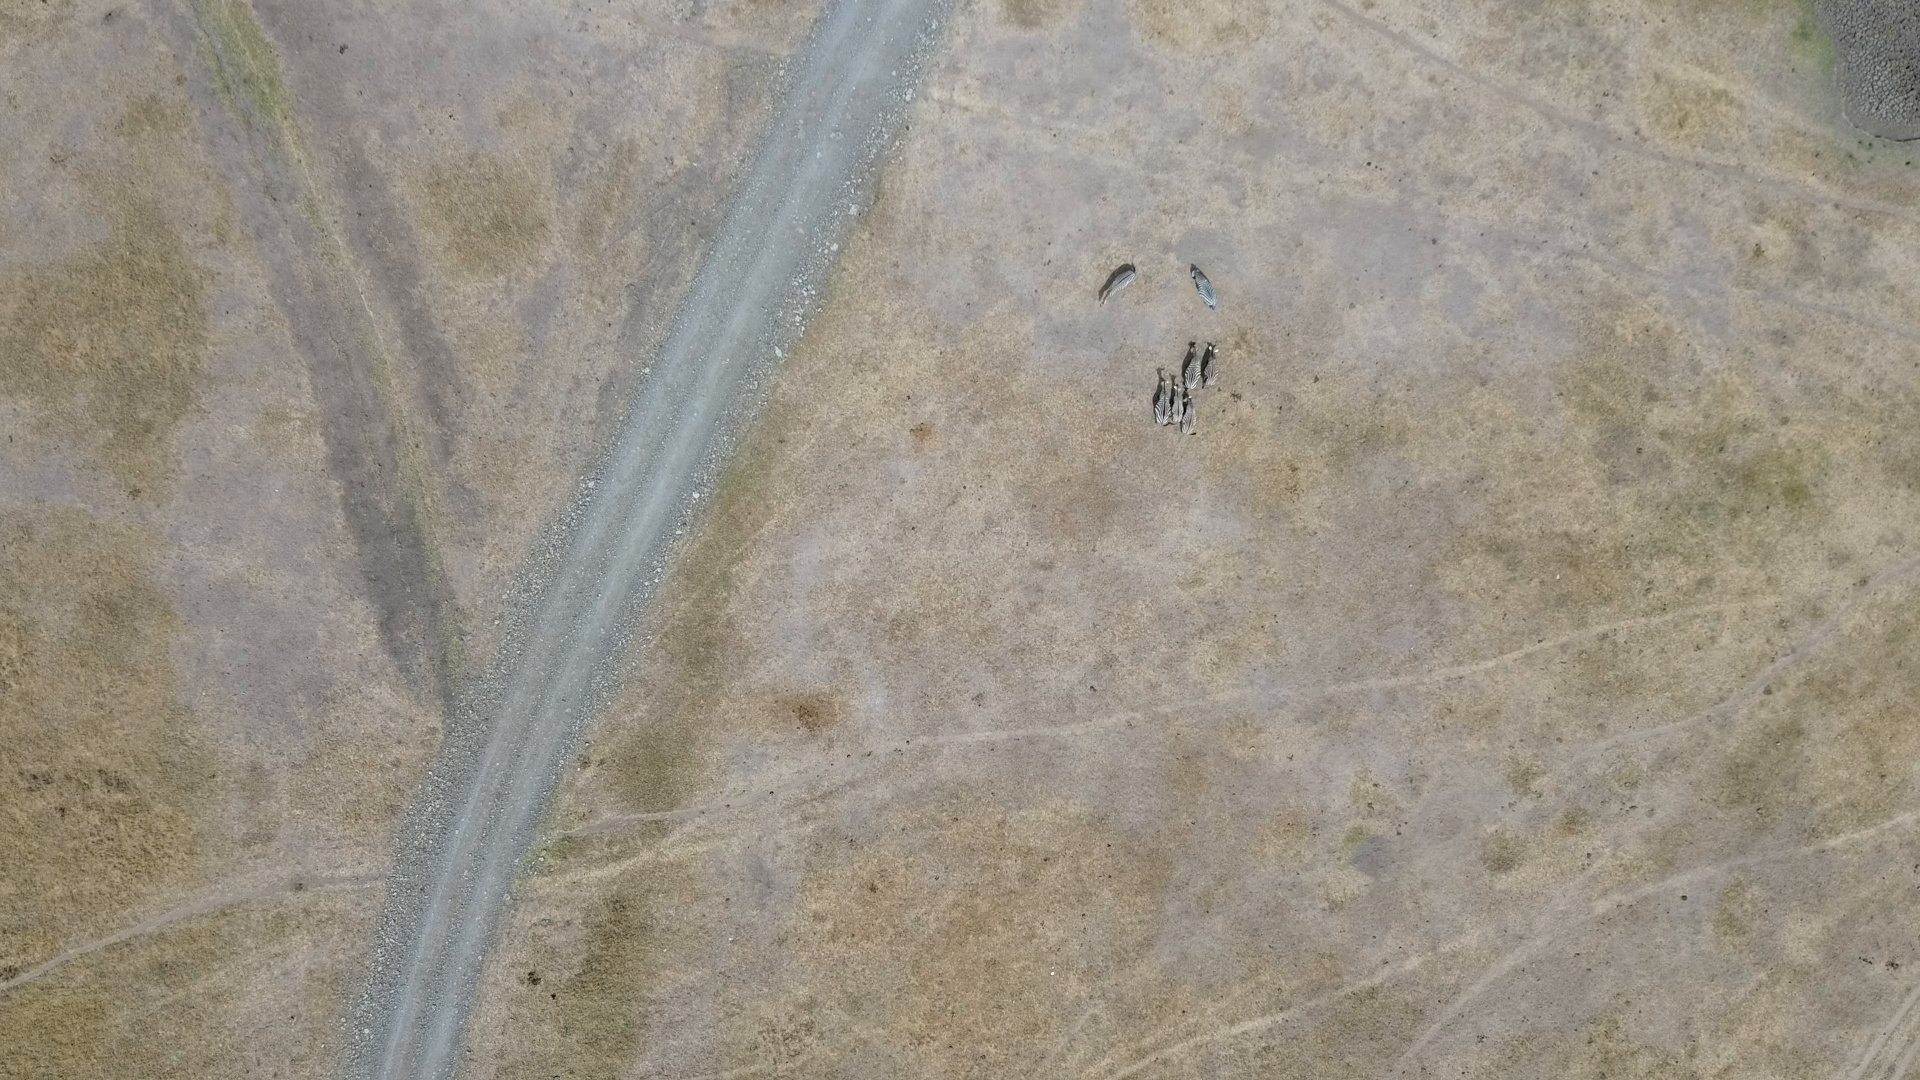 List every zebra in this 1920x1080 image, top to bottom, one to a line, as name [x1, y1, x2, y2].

zebra [1191, 268, 1217, 306]
zebra [1099, 271, 1139, 304]
zebra [1204, 346, 1218, 385]
zebra [1183, 347, 1201, 389]
zebra [1153, 380, 1171, 425]
zebra [1172, 384, 1185, 422]
zebra [1181, 396, 1197, 435]